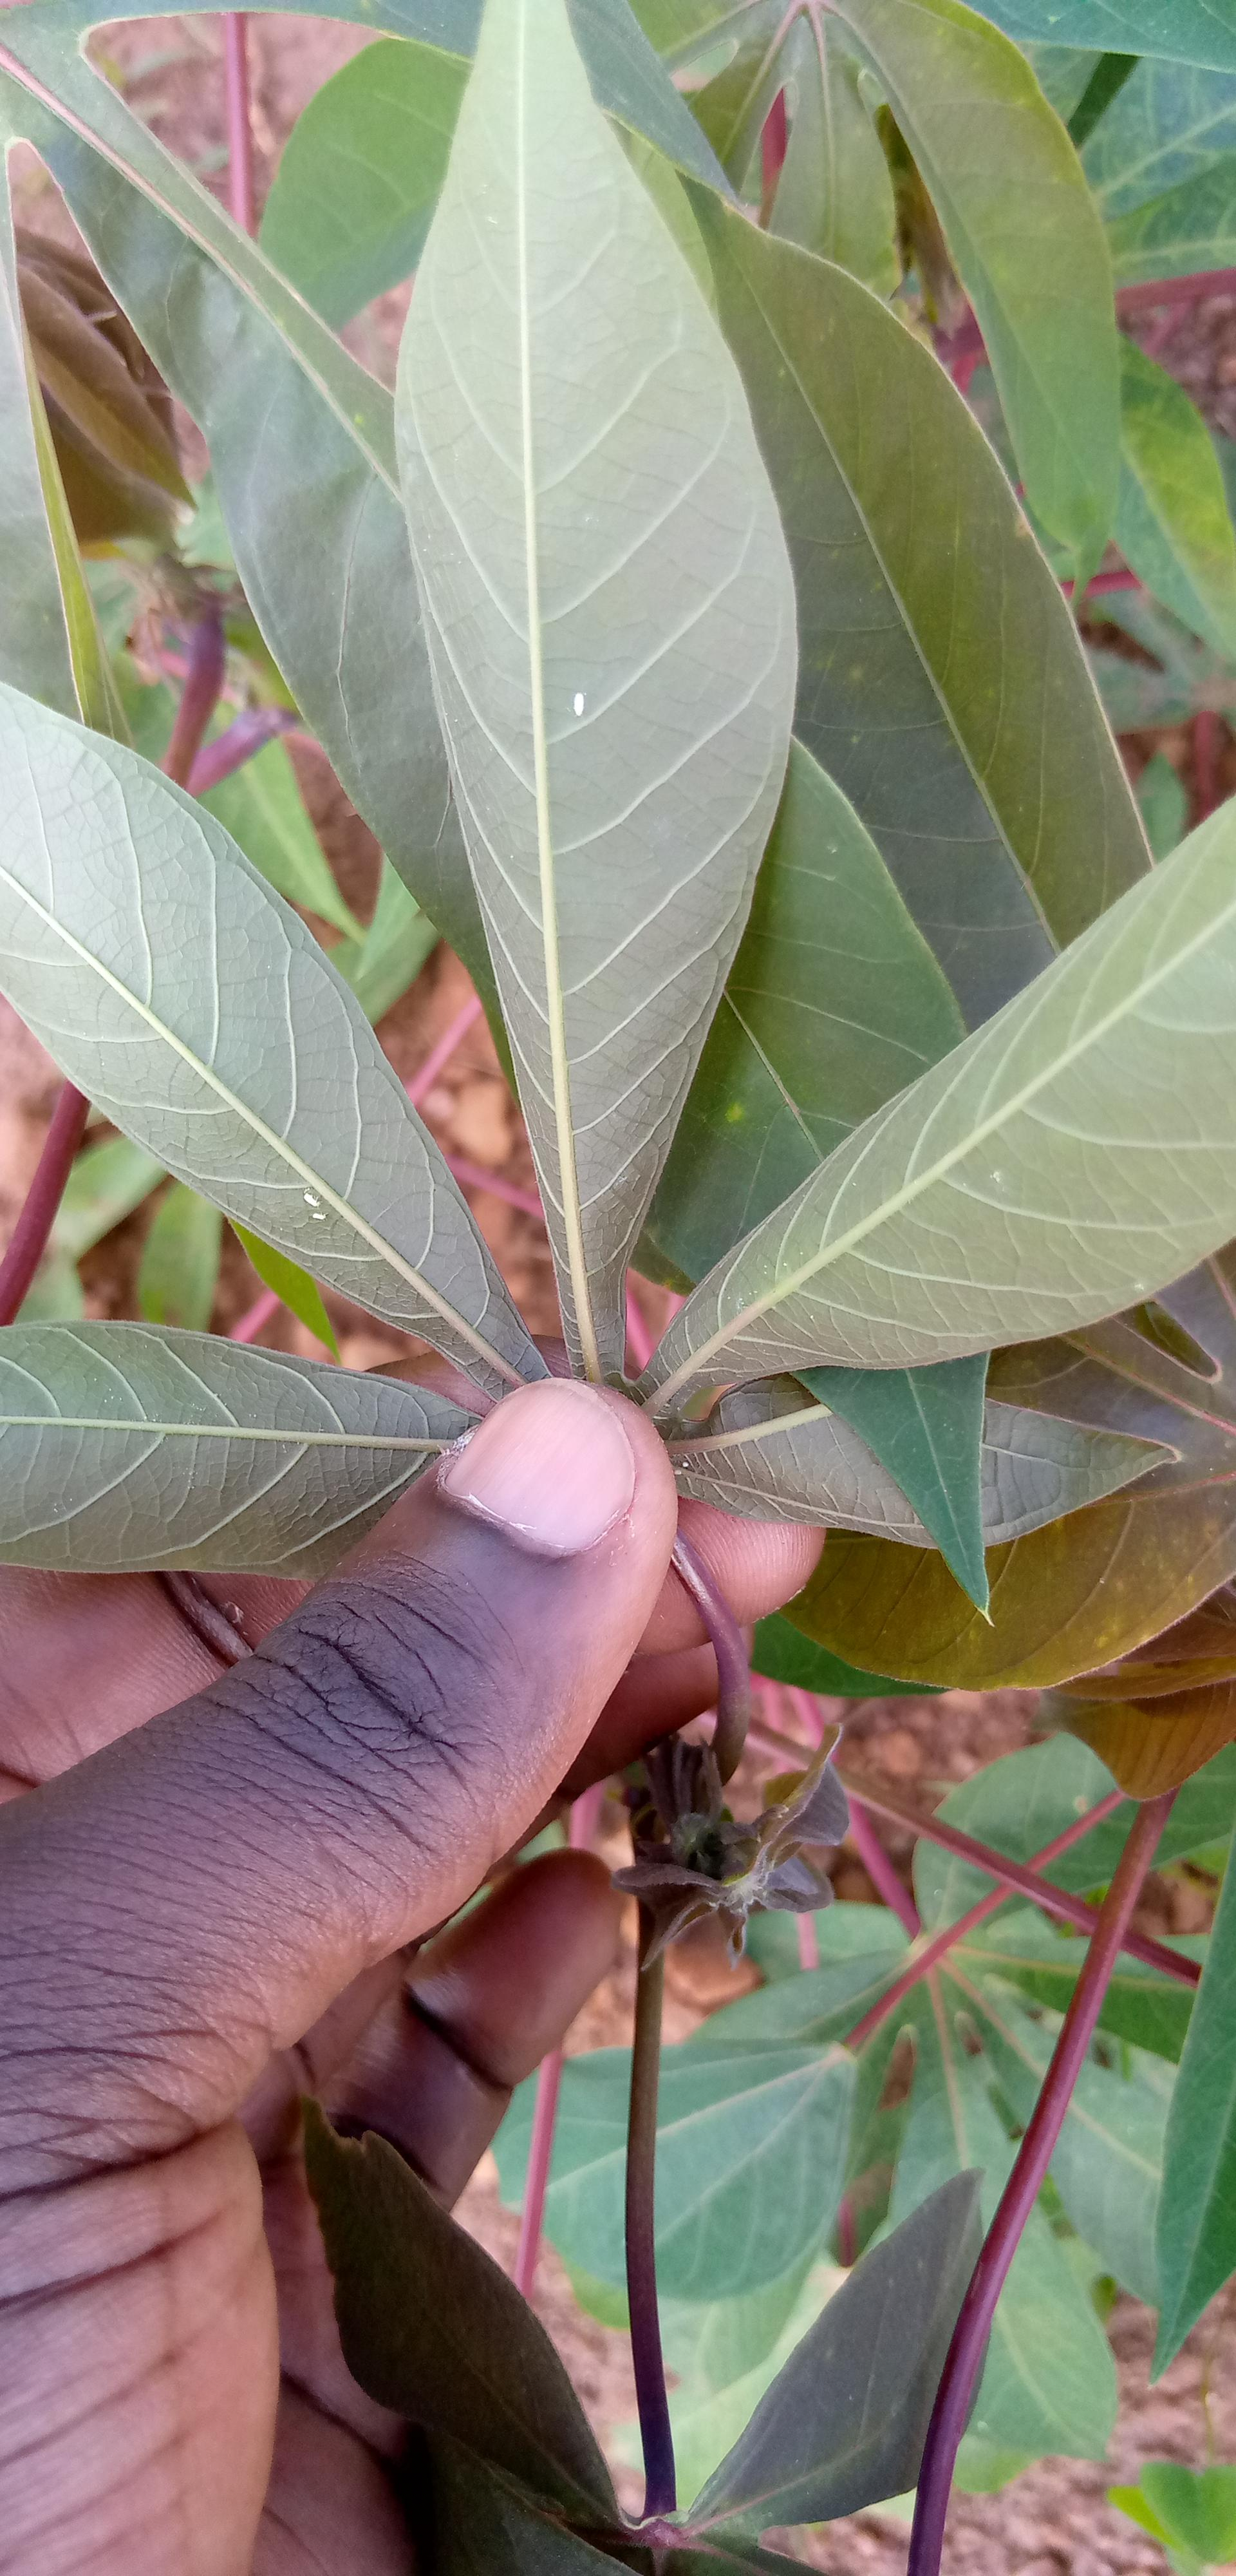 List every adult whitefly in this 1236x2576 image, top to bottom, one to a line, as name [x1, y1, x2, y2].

whitefly [571, 691, 586, 717]
whitefly [302, 1190, 319, 1208]
whitefly [311, 1211, 327, 1222]